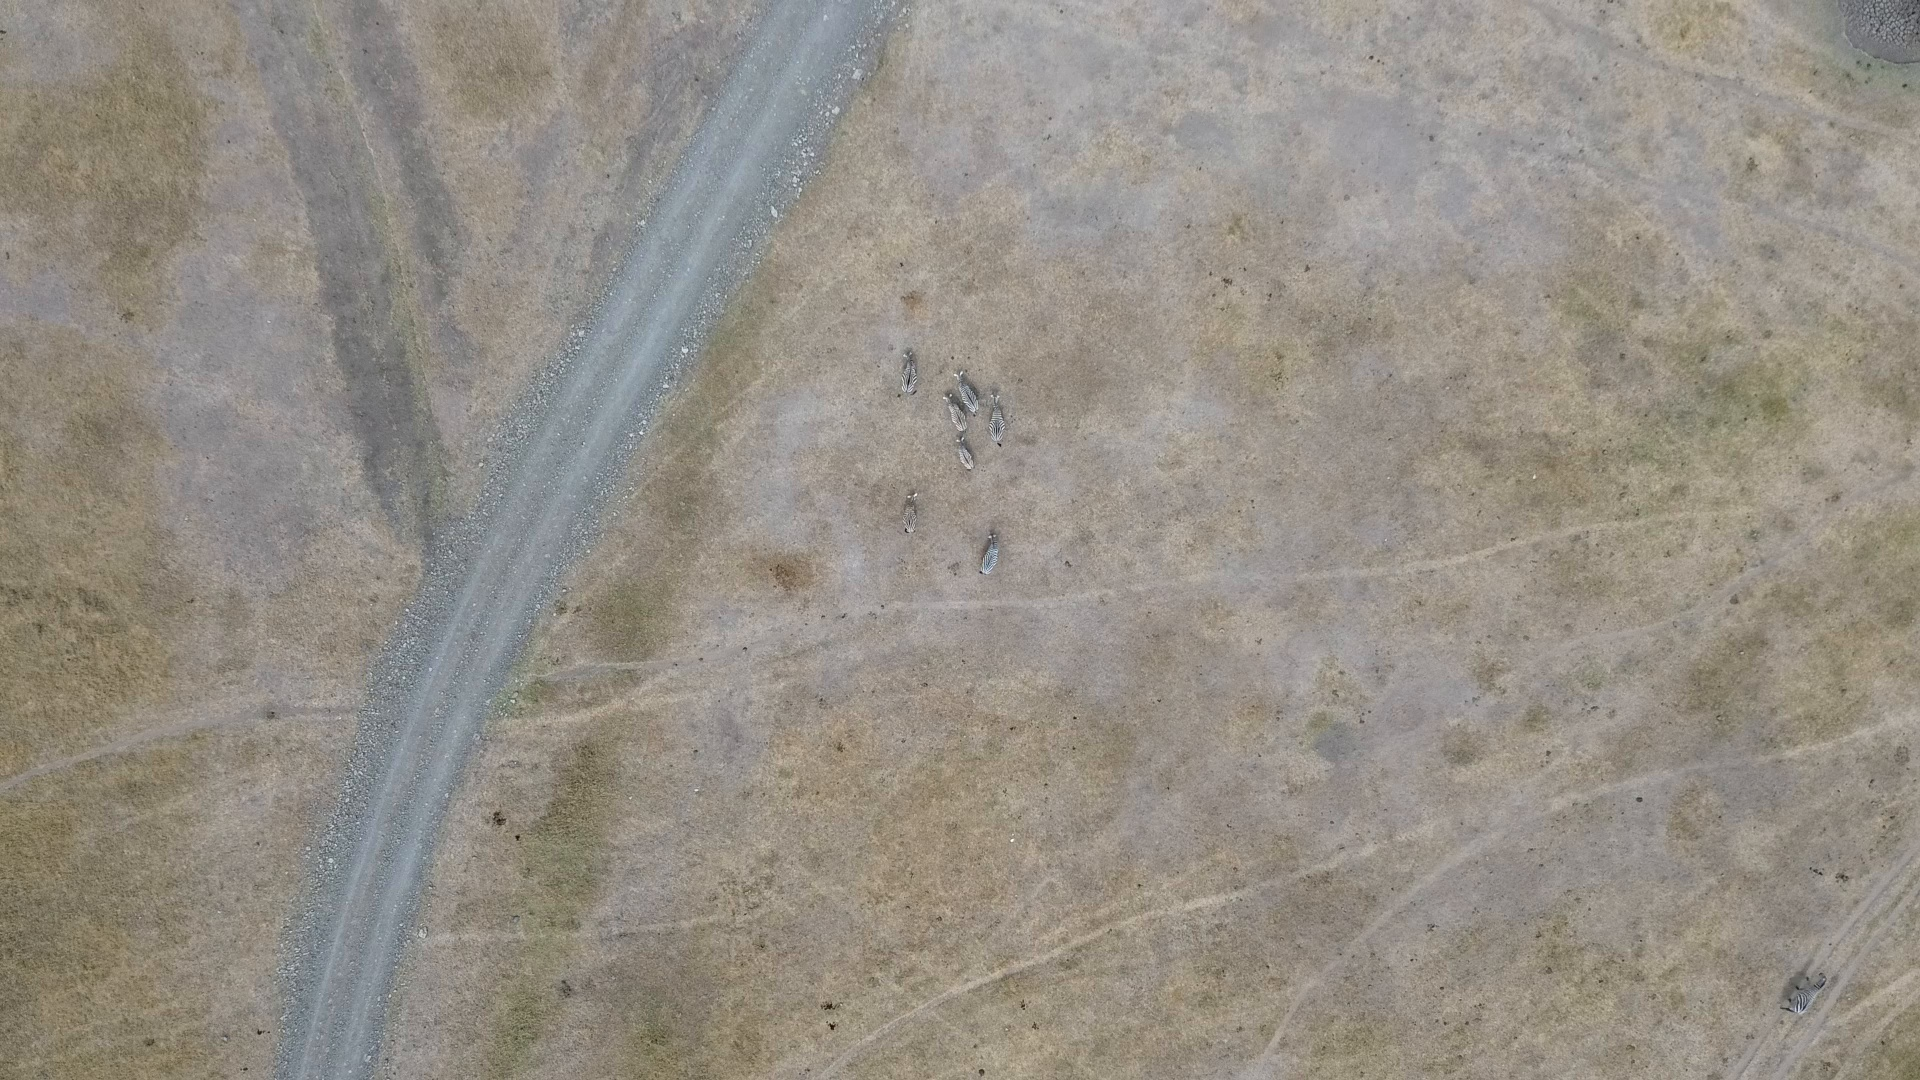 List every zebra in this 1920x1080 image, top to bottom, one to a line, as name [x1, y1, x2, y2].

zebra [901, 351, 918, 393]
zebra [953, 370, 978, 413]
zebra [943, 393, 968, 432]
zebra [989, 395, 1006, 442]
zebra [956, 435, 975, 470]
zebra [905, 492, 918, 533]
zebra [981, 533, 998, 574]
zebra [1787, 971, 1828, 1015]